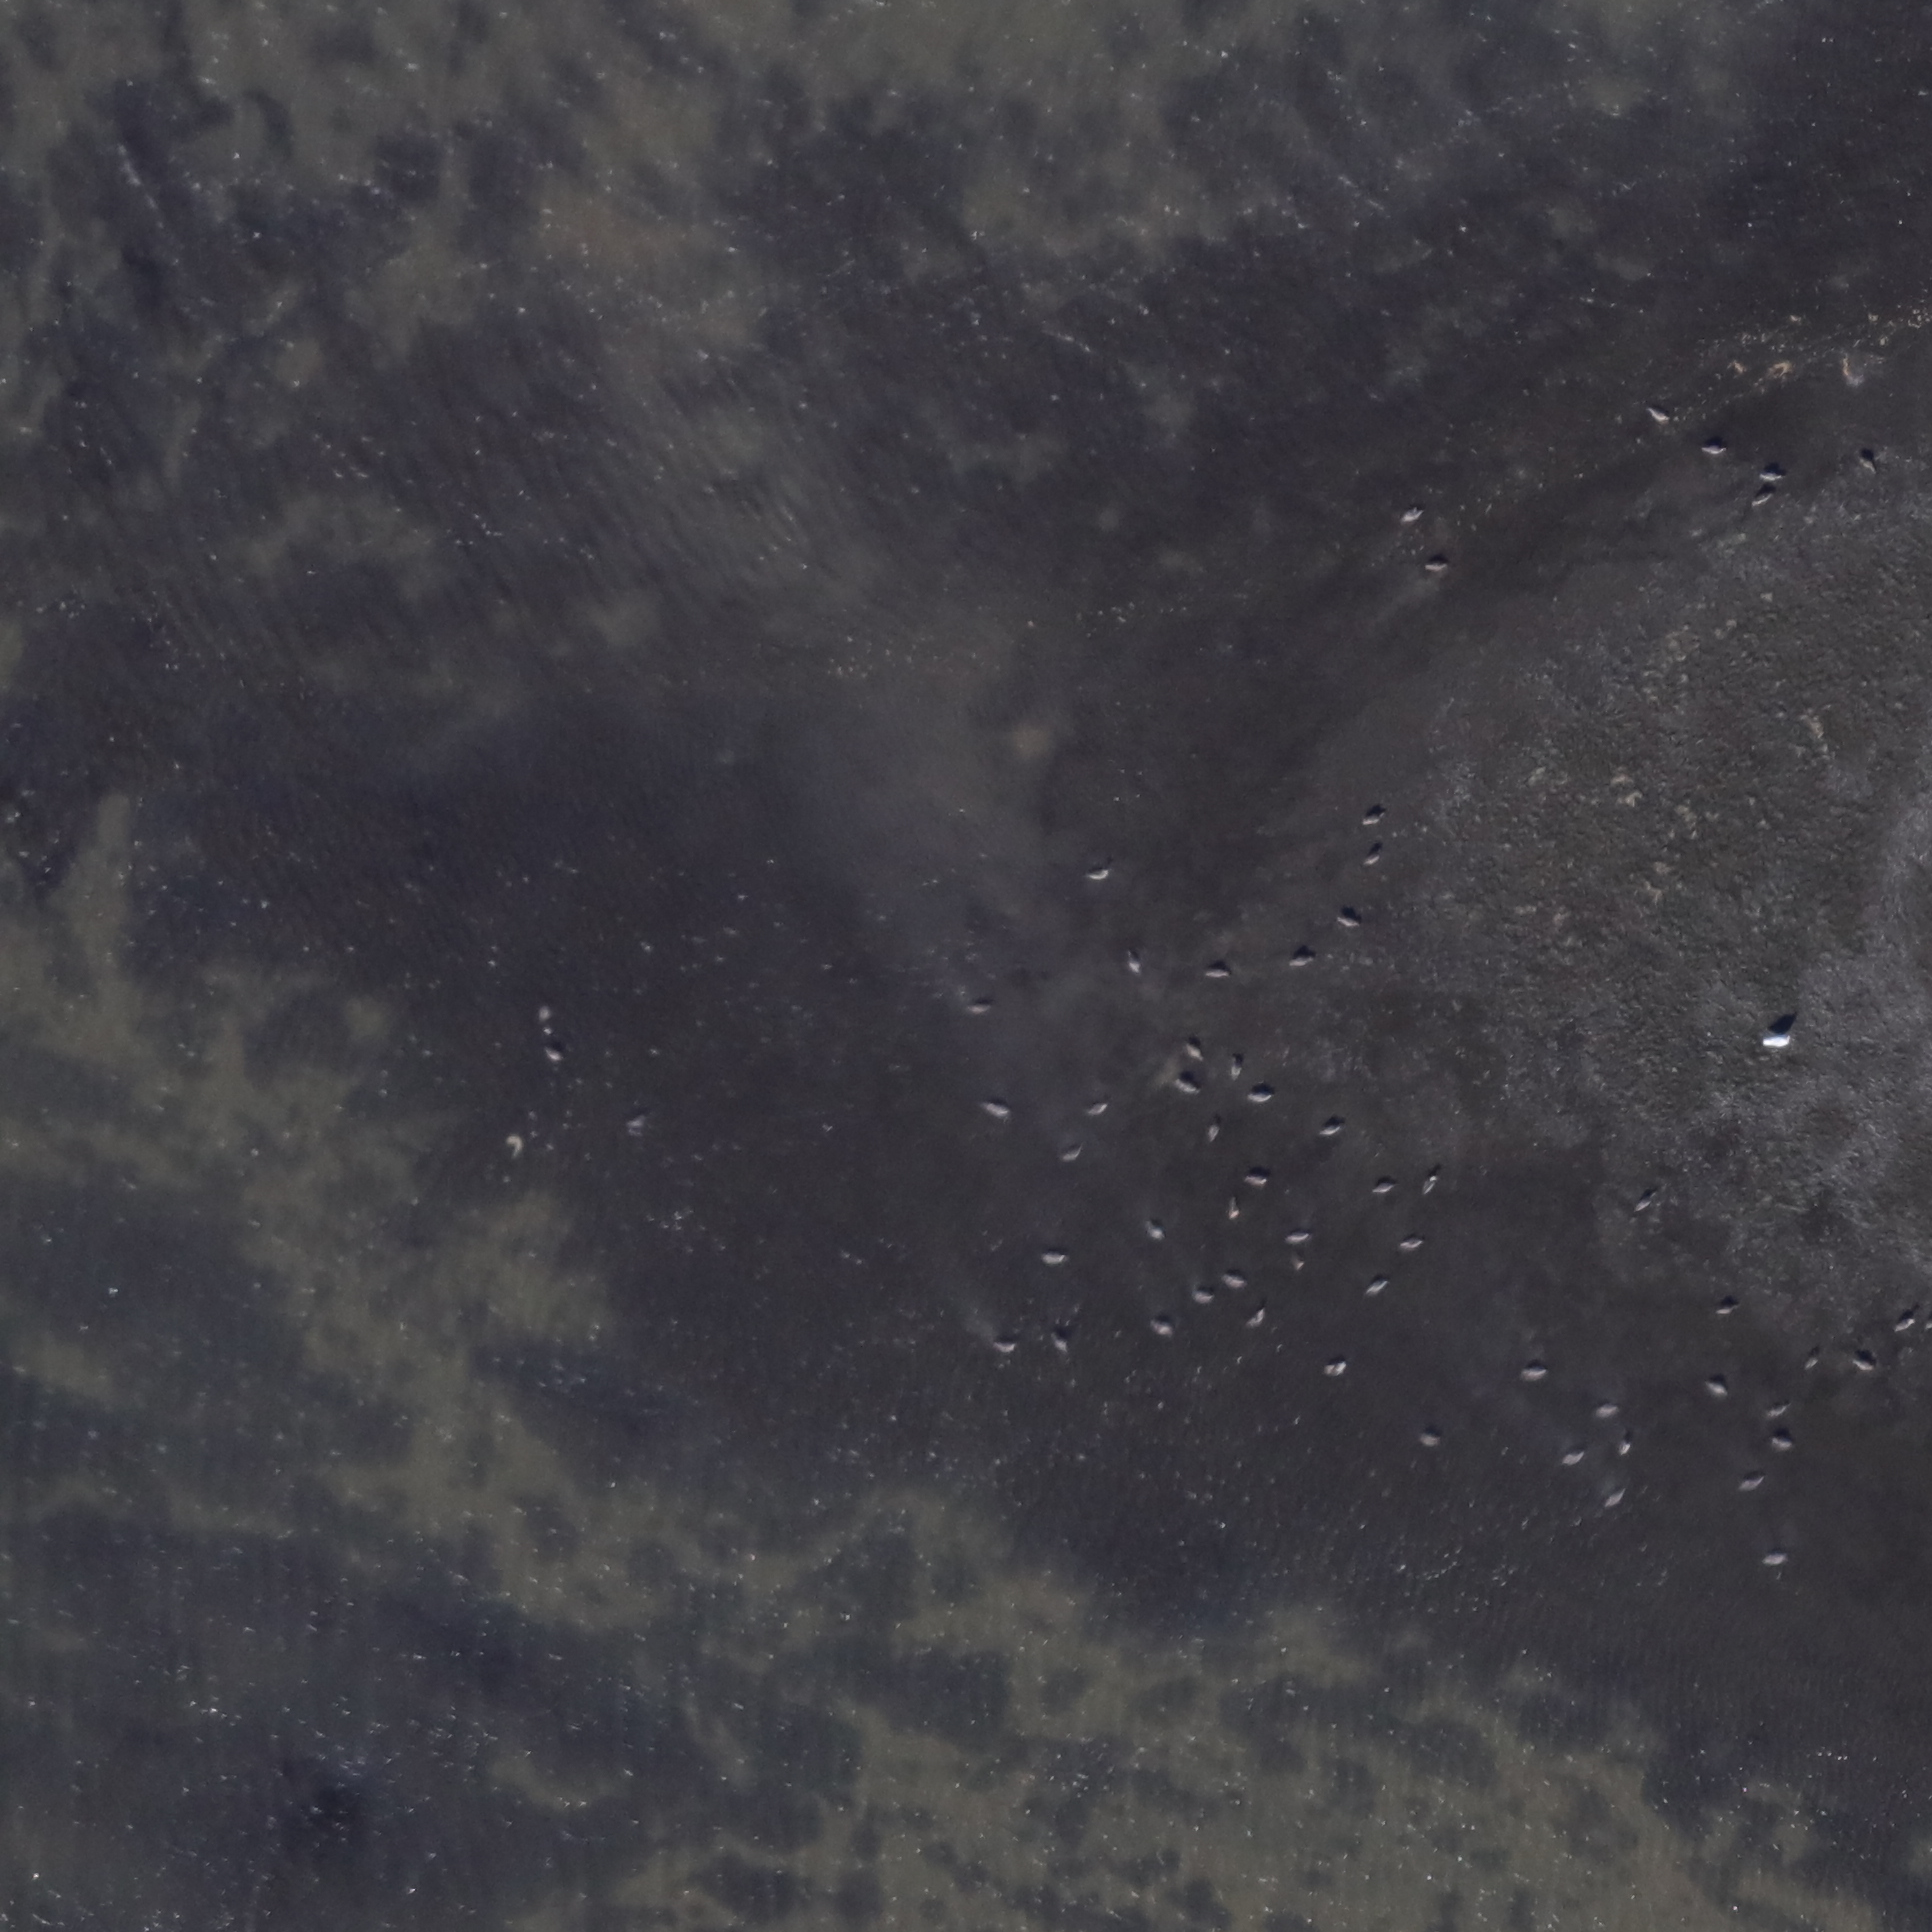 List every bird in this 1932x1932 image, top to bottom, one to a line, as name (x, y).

other bird (1662, 415)
other bird (1713, 449)
other bird (1868, 462)
other bird (1771, 476)
other bird (1762, 496)
other bird (1408, 515)
other bird (1432, 567)
other bird (1375, 818)
other bird (1369, 855)
other bird (1099, 872)
other bird (1345, 922)
other bird (1293, 962)
other bird (1136, 964)
other bird (1219, 973)
other bird (983, 999)
gull (1772, 1040)
other bird (1197, 1053)
other bird (553, 1055)
other bird (1239, 1069)
other bird (1191, 1089)
other bird (1267, 1098)
other bird (1006, 1110)
other bird (1096, 1116)
other bird (640, 1120)
other bird (1333, 1129)
other bird (1214, 1137)
other bird (1071, 1154)
other bird (1255, 1181)
other bird (1394, 1187)
other bird (1439, 1190)
other bird (1652, 1206)
other bird (1240, 1212)
other bird (1307, 1233)
other bird (1155, 1234)
other bird (1417, 1245)
other bird (1056, 1255)
other bird (1304, 1267)
other bird (1239, 1278)
other bird (1381, 1291)
other bird (1208, 1294)
other bird (1727, 1306)
other bird (1250, 1319)
other bird (1909, 1320)
other bird (1930, 1325)
other bird (1167, 1327)
other bird (1058, 1346)
other bird (1004, 1347)
other bird (1810, 1355)
other bird (1868, 1358)
other bird (1345, 1368)
other bird (1532, 1368)
other bird (1717, 1388)
other bird (1609, 1407)
other bird (1778, 1408)
other bird (1790, 1437)
other bird (1435, 1440)
other bird (1624, 1445)
other bird (1574, 1450)
other bird (1755, 1474)
other bird (1613, 1495)
other bird (1776, 1557)